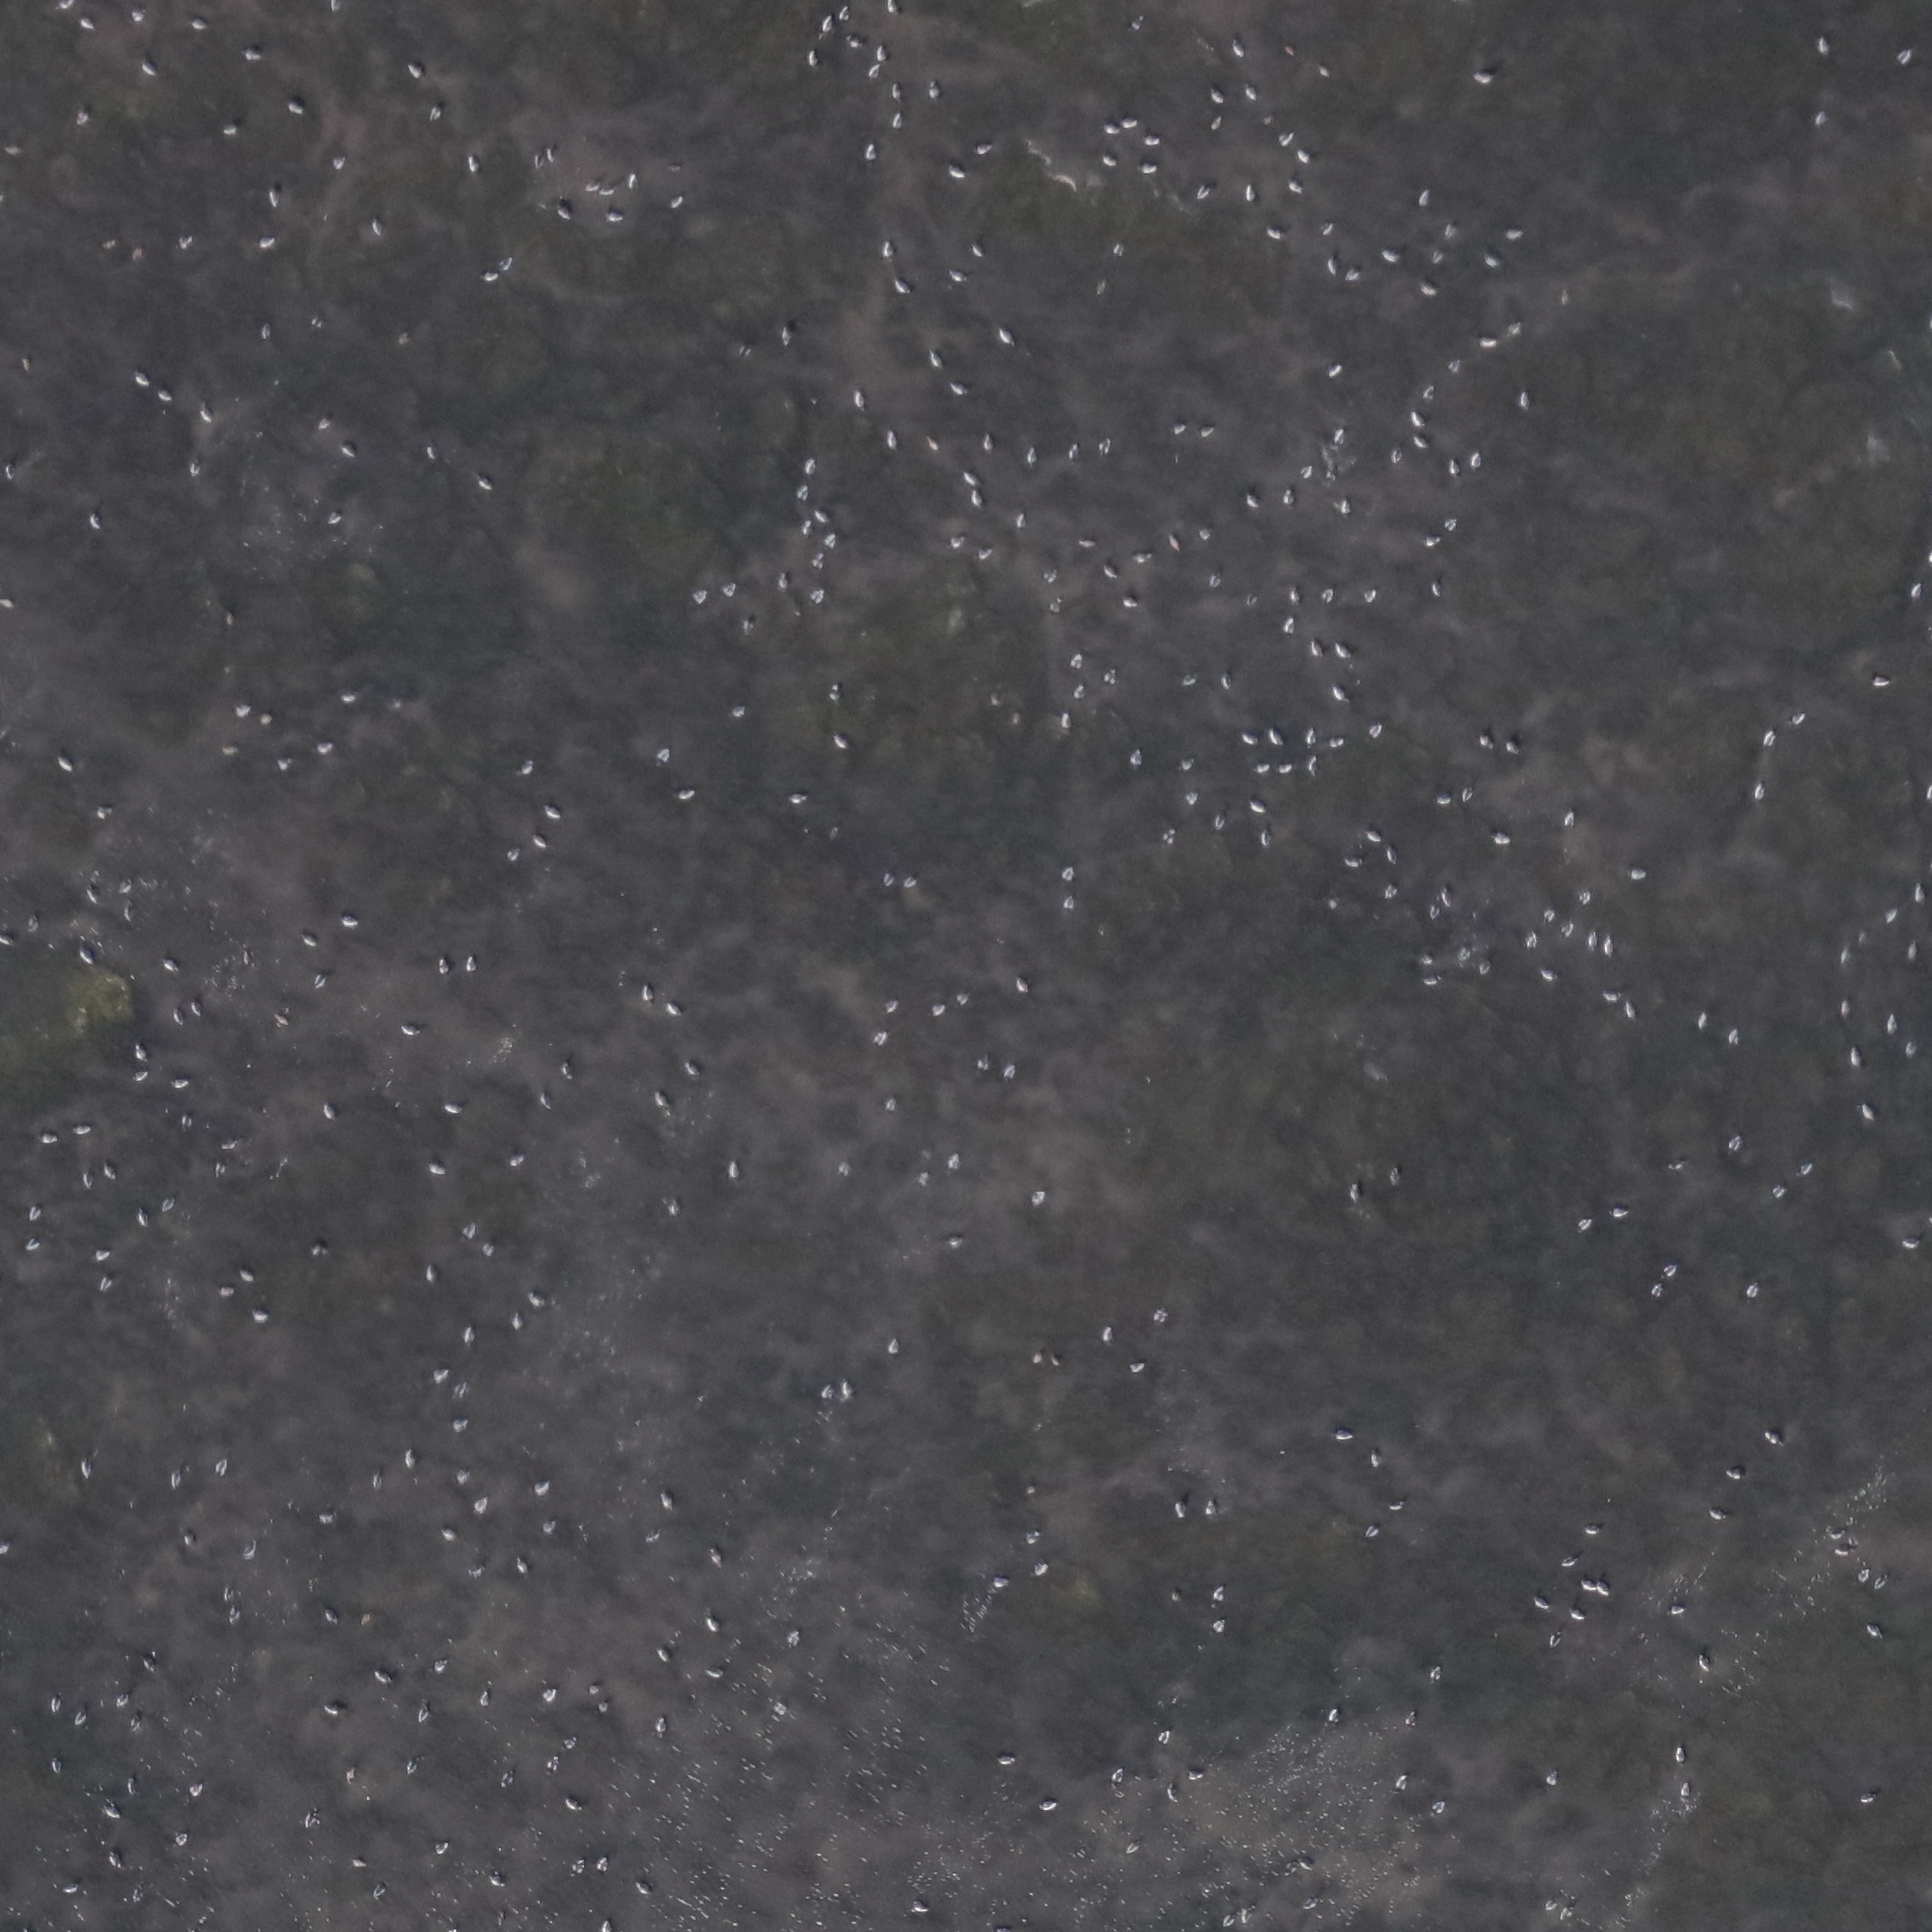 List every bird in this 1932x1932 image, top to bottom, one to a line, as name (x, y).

brant (63, 5)
brant (338, 8)
brant (892, 13)
brant (846, 16)
brant (142, 19)
brant (91, 24)
brant (202, 25)
brant (831, 25)
brant (1135, 28)
brant (854, 45)
brant (1827, 48)
brant (1235, 50)
brant (1293, 51)
brant (253, 55)
brant (880, 56)
brant (1904, 58)
brant (817, 59)
brant (148, 69)
brant (1321, 71)
brant (415, 72)
brant (870, 74)
brant (1487, 74)
brant (930, 89)
brant (898, 96)
brant (1253, 97)
brant (1218, 99)
brant (298, 108)
brant (1819, 117)
brant (436, 118)
brant (1266, 119)
brant (85, 120)
brant (903, 121)
brant (1135, 122)
brant (234, 127)
brant (1109, 127)
brant (1212, 131)
brant (1281, 132)
brant (1156, 137)
brant (874, 142)
brant (984, 147)
brant (14, 151)
brant (557, 156)
brant (540, 158)
brant (1300, 158)
brant (1111, 160)
brant (337, 163)
brant (474, 164)
brant (1147, 165)
brant (671, 170)
brant (958, 172)
brant (633, 181)
brant (592, 183)
brant (1301, 186)
brant (608, 190)
brant (1206, 191)
brant (1248, 195)
brant (1421, 195)
brant (276, 199)
brant (676, 200)
brant (562, 207)
brant (613, 211)
brant (377, 225)
brant (1451, 229)
brant (1274, 230)
brant (1331, 233)
brant (1512, 237)
brant (108, 243)
brant (185, 244)
brant (272, 244)
brant (977, 245)
brant (132, 253)
brant (1121, 253)
brant (894, 254)
brant (1438, 256)
brant (1397, 257)
brant (511, 259)
brant (1489, 264)
brant (1332, 267)
brant (490, 275)
brant (960, 276)
brant (1358, 276)
brant (1103, 289)
brant (903, 294)
brant (1427, 296)
brant (317, 320)
brant (268, 328)
brant (1517, 330)
brant (788, 336)
brant (405, 337)
brant (1008, 340)
brant (1483, 345)
brant (747, 351)
brant (940, 359)
brant (31, 364)
brant (1332, 364)
brant (1455, 369)
brant (141, 376)
brant (962, 385)
brant (1427, 391)
brant (164, 396)
brant (1523, 403)
brant (865, 407)
brant (209, 419)
brant (1418, 420)
brant (325, 427)
brant (1184, 429)
brant (1210, 430)
brant (1344, 432)
brant (891, 441)
brant (938, 442)
brant (1424, 443)
brant (349, 448)
brant (1077, 448)
brant (1106, 448)
brant (432, 451)
brant (990, 451)
brant (1474, 457)
brant (1034, 458)
brant (193, 460)
brant (1398, 460)
brant (1310, 466)
brant (807, 467)
brant (12, 468)
brant (1451, 469)
brant (1338, 477)
brant (970, 480)
brant (482, 482)
brant (800, 493)
brant (1291, 493)
brant (985, 495)
brant (1258, 504)
brant (1341, 507)
brant (822, 517)
brant (335, 518)
brant (1029, 521)
brant (92, 522)
brant (1453, 528)
brant (806, 531)
brant (1205, 531)
brant (1431, 541)
brant (955, 542)
brant (1089, 542)
brant (1175, 543)
brant (830, 544)
brant (996, 549)
brant (1929, 553)
brant (1146, 554)
brant (822, 559)
brant (1108, 565)
brant (1053, 571)
brant (1211, 578)
brant (787, 582)
brant (1913, 584)
brant (731, 588)
brant (1435, 593)
brant (700, 594)
brant (815, 594)
brant (1327, 594)
brant (1374, 594)
brant (1295, 597)
brant (6, 599)
brant (1059, 599)
brant (1257, 599)
brant (1134, 600)
brant (233, 617)
brant (753, 622)
brant (1291, 630)
brant (1342, 646)
brant (1313, 653)
brant (1081, 660)
brant (1112, 678)
brant (1189, 679)
brant (1227, 680)
brant (1882, 682)
brant (1081, 691)
brant (1343, 691)
brant (351, 694)
brant (838, 696)
brant (987, 697)
brant (245, 711)
brant (740, 712)
brant (261, 717)
brant (1800, 718)
brant (1013, 721)
brant (1066, 722)
brant (1378, 732)
brant (1774, 739)
brant (1281, 740)
brant (1483, 740)
brant (1252, 741)
brant (1309, 742)
brant (844, 743)
brant (1514, 744)
brant (1338, 747)
brant (331, 751)
brant (227, 752)
brant (662, 759)
brant (1189, 763)
brant (59, 764)
brant (1139, 765)
brant (285, 766)
brant (1264, 768)
brant (1289, 768)
brant (1314, 771)
brant (524, 773)
brant (1930, 788)
brant (1760, 789)
brant (687, 792)
brant (1472, 794)
brant (798, 798)
brant (1445, 798)
brant (1192, 801)
brant (1260, 806)
brant (556, 810)
brant (105, 811)
brant (1566, 820)
brant (1222, 822)
brant (1269, 832)
brant (1170, 834)
brant (1503, 835)
brant (1378, 840)
brant (542, 841)
brant (513, 856)
brant (1389, 856)
brant (1355, 859)
brant (1071, 873)
brant (912, 878)
brant (1639, 878)
brant (887, 879)
brant (129, 882)
brant (1391, 893)
brant (94, 894)
brant (1445, 894)
brant (1922, 894)
brant (1590, 895)
brant (1333, 902)
brant (1070, 904)
brant (1435, 911)
brant (1551, 911)
brant (132, 912)
brant (1897, 916)
brant (353, 917)
brant (33, 924)
brant (1568, 929)
brant (310, 932)
brant (4, 933)
brant (1533, 936)
brant (1868, 937)
brant (1594, 941)
brant (1609, 949)
brant (90, 952)
brant (1914, 954)
brant (1464, 955)
brant (245, 958)
brant (1428, 959)
brant (1847, 959)
brant (447, 964)
brant (171, 967)
brant (1482, 967)
brant (470, 968)
brant (1551, 971)
brant (1436, 979)
brant (321, 981)
brant (1020, 988)
brant (1608, 993)
brant (649, 994)
brant (965, 1002)
brant (885, 1006)
brant (201, 1007)
brant (1627, 1008)
brant (673, 1010)
brant (942, 1014)
brant (1842, 1014)
brant (181, 1015)
brant (282, 1017)
brant (1699, 1018)
brant (1890, 1021)
brant (404, 1029)
brant (1734, 1036)
brant (880, 1038)
brant (141, 1052)
brant (1863, 1055)
brant (1908, 1059)
brant (986, 1064)
brant (568, 1069)
brant (1014, 1073)
brant (690, 1075)
brant (141, 1080)
brant (186, 1086)
brant (662, 1100)
brant (545, 1104)
brant (455, 1106)
brant (898, 1107)
brant (1864, 1111)
brant (331, 1112)
brant (191, 1123)
brant (78, 1127)
brant (47, 1134)
brant (1736, 1142)
brant (234, 1144)
brant (520, 1162)
brant (958, 1162)
brant (1680, 1162)
brant (843, 1165)
brant (1810, 1166)
brant (224, 1168)
brant (731, 1169)
brant (109, 1170)
brant (439, 1170)
brant (1396, 1179)
brant (924, 1183)
brant (94, 1186)
brant (1781, 1191)
brant (1354, 1193)
brant (1041, 1200)
brant (169, 1203)
brant (670, 1207)
brant (1623, 1211)
brant (38, 1215)
brant (145, 1219)
brant (1584, 1224)
brant (1931, 1224)
brant (472, 1233)
brant (955, 1236)
brant (1907, 1242)
brant (323, 1243)
brant (32, 1244)
brant (491, 1250)
brant (96, 1254)
brant (1673, 1271)
brant (250, 1275)
brant (434, 1277)
brant (103, 1287)
brant (1752, 1288)
brant (1657, 1289)
brant (228, 1290)
brant (536, 1305)
brant (1158, 1313)
brant (262, 1316)
brant (518, 1327)
brant (1110, 1334)
brant (467, 1340)
brant (892, 1347)
brant (1035, 1355)
brant (1057, 1363)
brant (1136, 1369)
brant (439, 1372)
brant (457, 1383)
brant (850, 1387)
brant (829, 1392)
brant (463, 1423)
brant (1352, 1439)
brant (1769, 1446)
brant (414, 1461)
brant (1380, 1465)
brant (86, 1470)
brant (224, 1471)
brant (1735, 1475)
brant (468, 1478)
brant (178, 1484)
brant (378, 1487)
brant (1032, 1489)
brant (533, 1491)
brant (666, 1504)
brant (1395, 1504)
brant (1181, 1506)
brant (1218, 1510)
brant (473, 1515)
brant (1720, 1516)
brant (323, 1520)
brant (552, 1522)
brant (1374, 1527)
brant (1597, 1530)
brant (450, 1536)
brant (1031, 1536)
brant (1839, 1536)
brant (659, 1537)
brant (191, 1538)
brant (245, 1549)
brant (1, 1550)
brant (1841, 1552)
brant (523, 1559)
brant (1571, 1560)
brant (724, 1561)
brant (474, 1569)
brant (1042, 1569)
brant (1860, 1577)
brant (1001, 1580)
brant (1883, 1586)
brant (1581, 1587)
brant (225, 1590)
brant (1606, 1590)
brant (1179, 1592)
brant (1218, 1593)
brant (1548, 1605)
brant (238, 1607)
brant (1677, 1608)
brant (1578, 1612)
brant (334, 1618)
brant (369, 1619)
brant (709, 1621)
brant (1221, 1631)
brant (1877, 1633)
brant (796, 1638)
brant (1555, 1639)
brant (661, 1660)
brant (1712, 1664)
brant (712, 1668)
brant (150, 1670)
brant (445, 1672)
brant (387, 1674)
brant (1440, 1674)
brant (593, 1694)
brant (551, 1699)
brant (609, 1700)
brant (489, 1701)
brant (58, 1703)
brant (126, 1703)
brant (780, 1706)
brant (1338, 1710)
brant (429, 1713)
brant (82, 1717)
brant (337, 1717)
brant (1416, 1718)
brant (141, 1724)
brant (660, 1725)
brant (1169, 1734)
brant (577, 1738)
brant (1682, 1753)
brant (559, 1758)
brant (1003, 1759)
brant (61, 1760)
brant (417, 1761)
brant (1202, 1768)
brant (1121, 1772)
brant (1556, 1774)
brant (352, 1778)
brant (508, 1781)
brant (132, 1782)
brant (1409, 1786)
brant (1683, 1786)
brant (196, 1793)
brant (1179, 1793)
brant (1869, 1794)
brant (1055, 1799)
brant (577, 1802)
brant (110, 1806)
brant (1435, 1808)
brant (311, 1820)
brant (183, 1839)
brant (1134, 1847)
brant (118, 1850)
brant (446, 1853)
brant (360, 1856)
brant (575, 1865)
brant (1311, 1866)
brant (607, 1871)
brant (1295, 1873)
brant (498, 1874)
brant (77, 1883)
brant (640, 1887)
brant (381, 1891)
brant (1311, 1904)
brant (1549, 1905)
brant (919, 1908)
brant (1573, 1911)
brant (1247, 1913)
brant (1231, 1920)
brant (611, 1926)
brant (41, 1931)